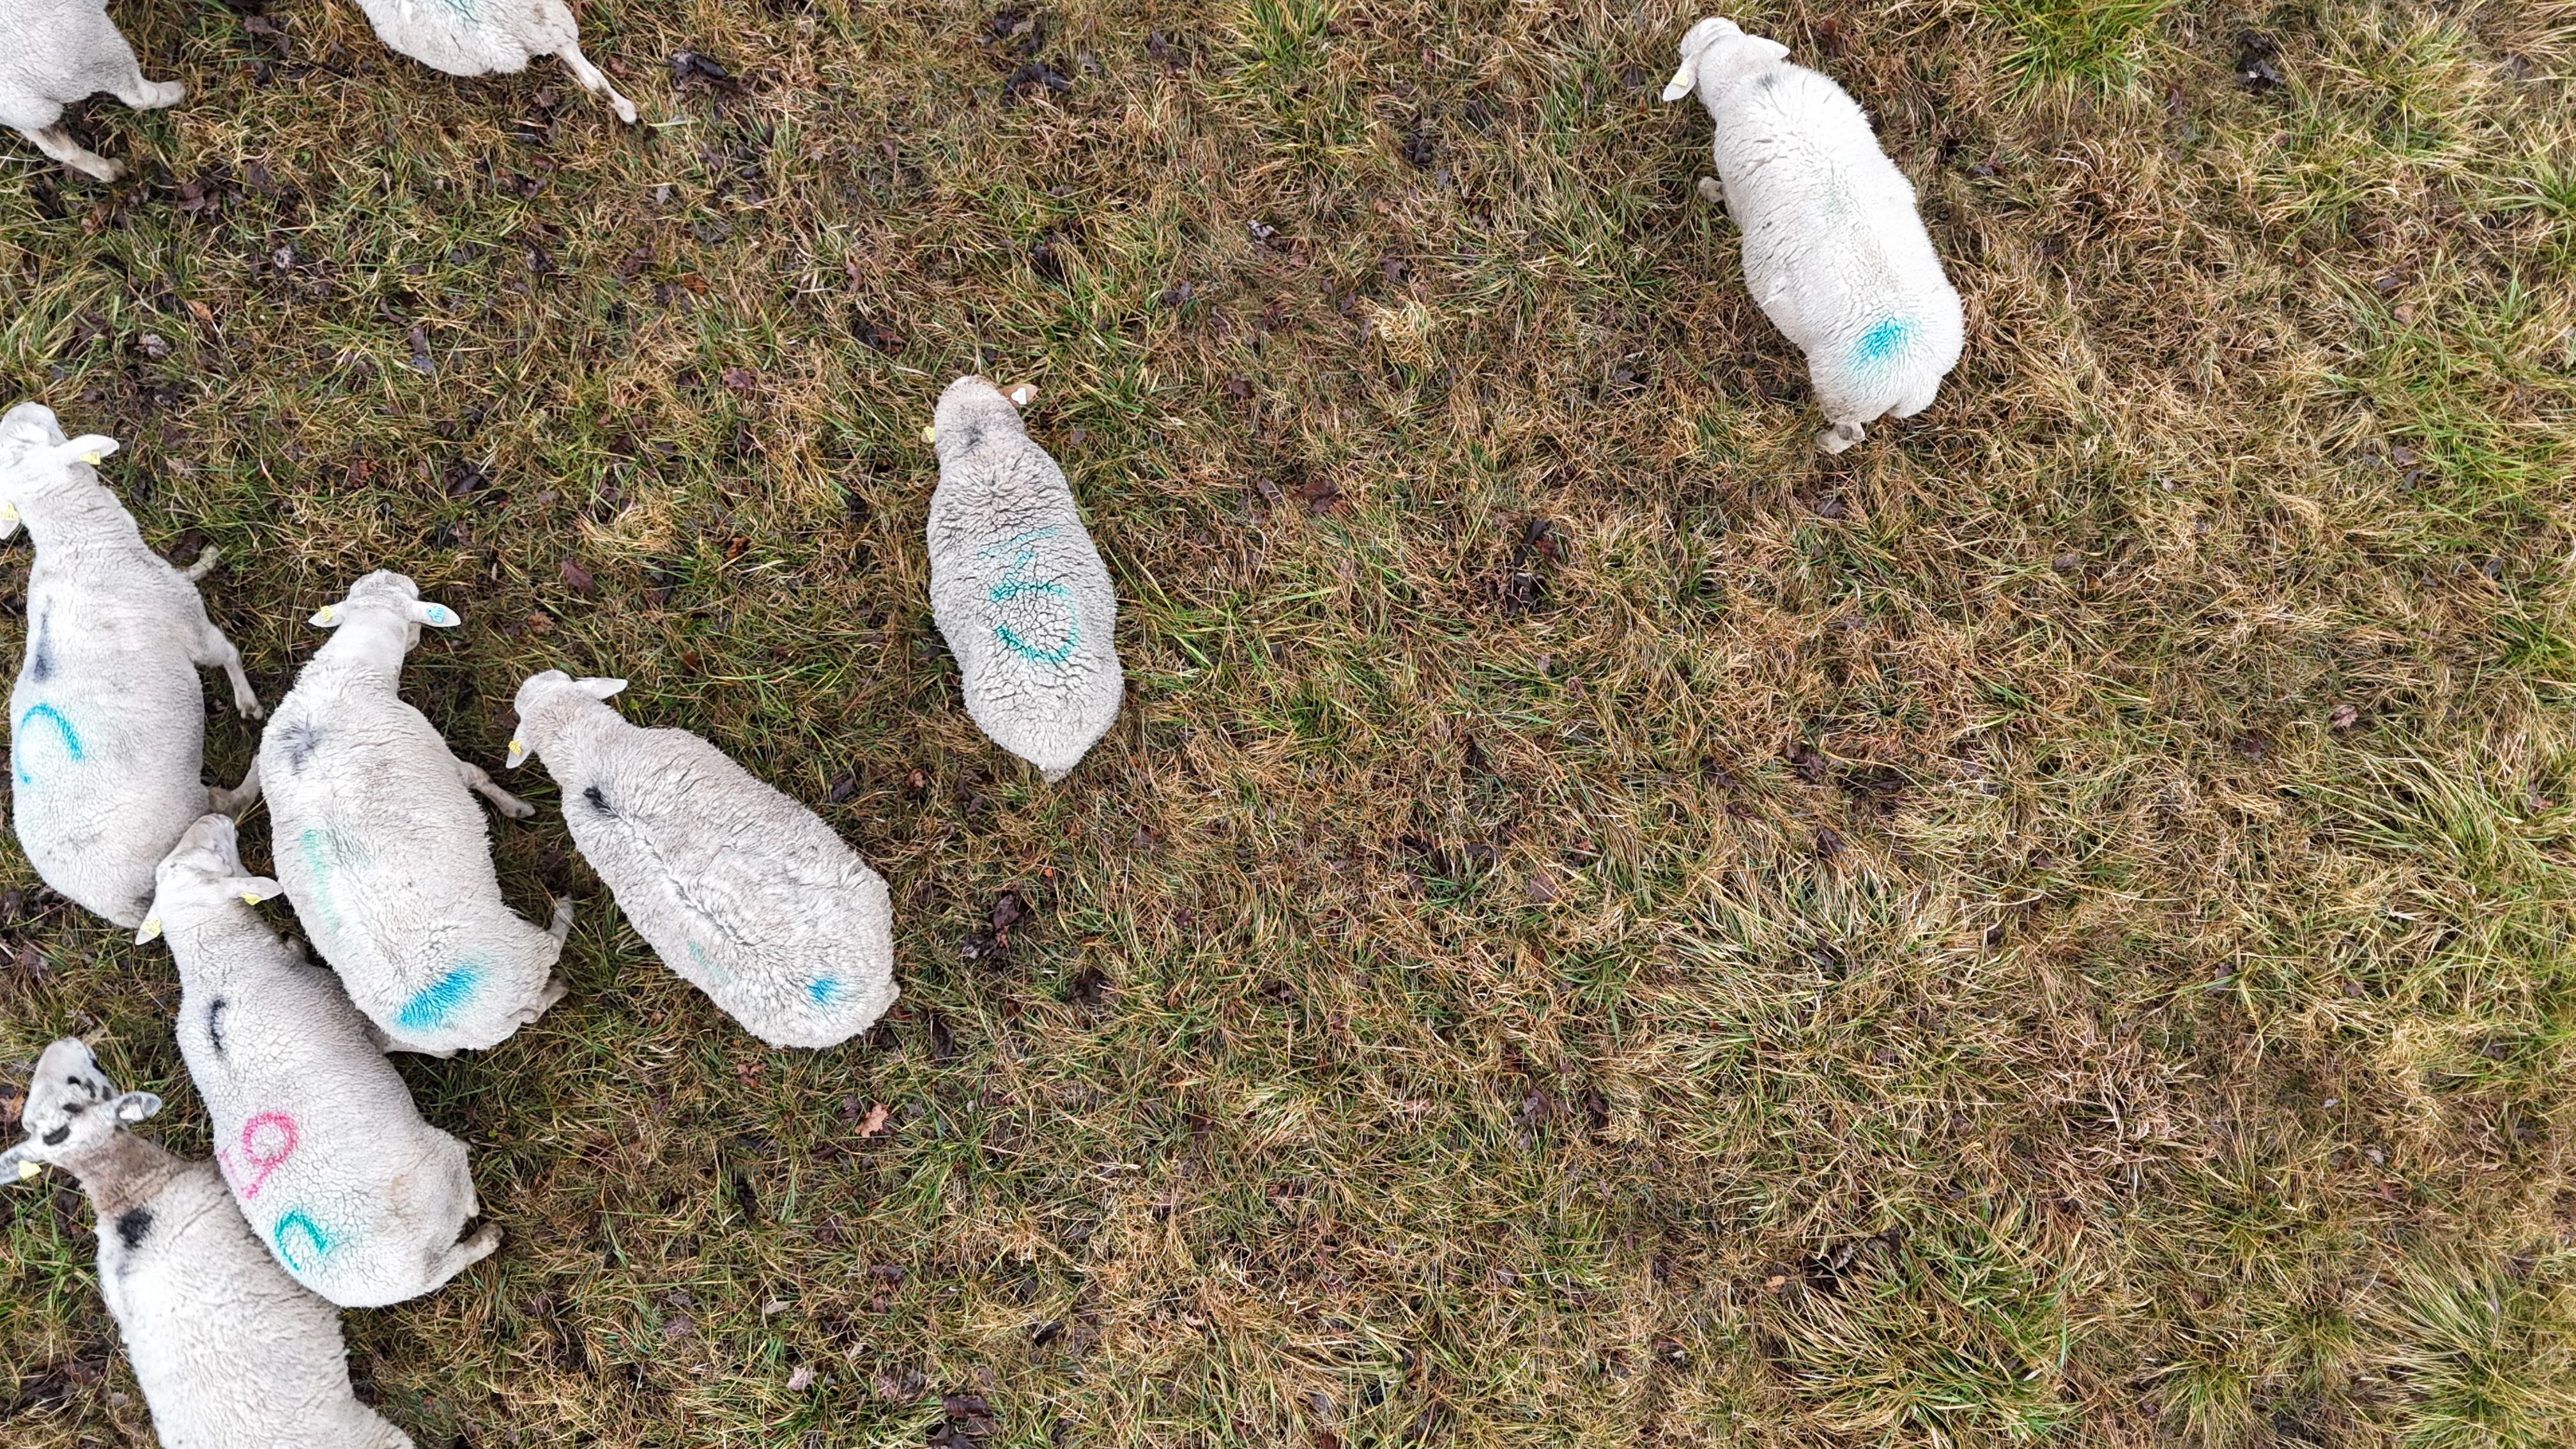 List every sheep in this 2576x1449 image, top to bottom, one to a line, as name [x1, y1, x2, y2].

sheep [351, 0, 642, 128]
sheep [0, 2, 187, 182]
sheep [1660, 14, 1967, 458]
sheep [917, 375, 1126, 784]
sheep [0, 400, 261, 925]
sheep [257, 569, 572, 1052]
sheep [507, 669, 901, 1049]
sheep [136, 812, 502, 1309]
sheep [0, 1037, 418, 1449]